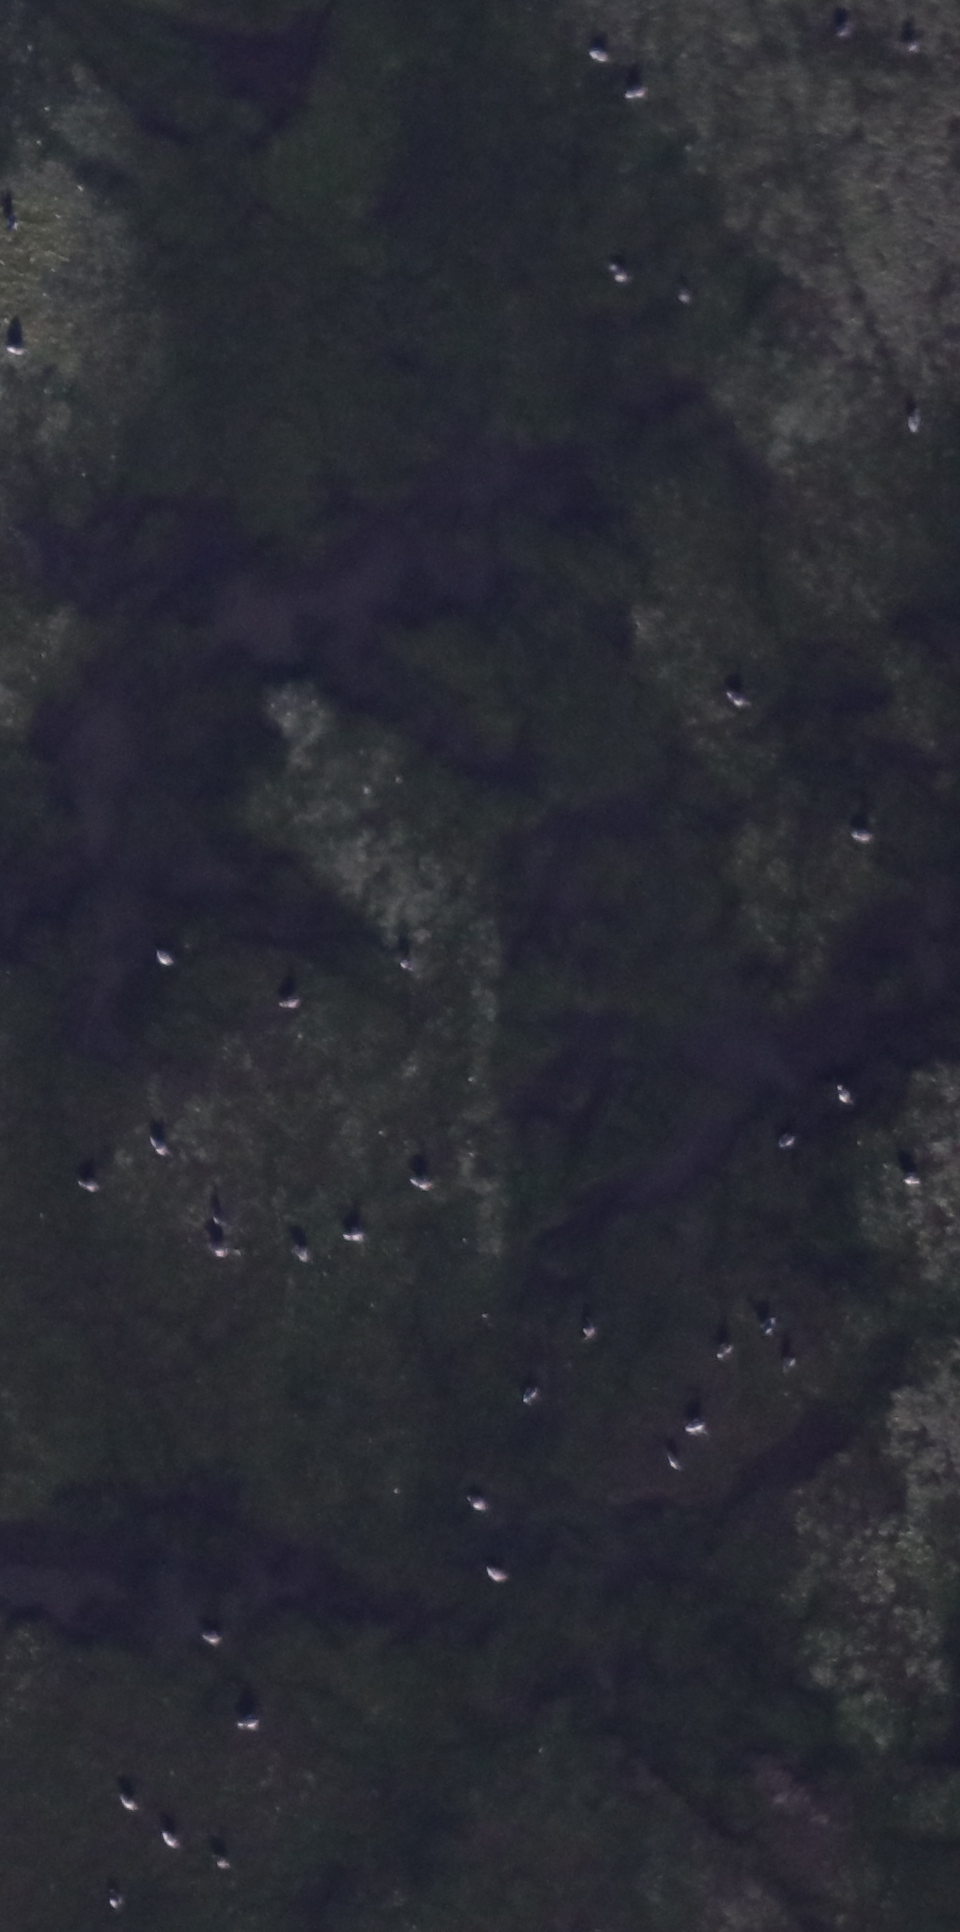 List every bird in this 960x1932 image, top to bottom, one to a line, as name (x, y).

brant (846, 34)
brant (926, 44)
brant (611, 59)
brant (645, 91)
brant (19, 226)
brant (623, 277)
brant (686, 291)
brant (19, 352)
brant (914, 422)
brant (732, 698)
brant (863, 830)
brant (410, 960)
brant (168, 965)
brant (293, 1011)
brant (839, 1091)
brant (788, 1136)
brant (167, 1148)
brant (423, 1178)
brant (915, 1179)
brant (96, 1185)
brant (220, 1222)
brant (366, 1234)
brant (220, 1258)
brant (302, 1260)
brant (769, 1333)
brant (596, 1334)
brant (726, 1345)
brant (787, 1371)
brant (531, 1397)
brant (700, 1428)
brant (670, 1463)
brant (478, 1499)
brant (499, 1574)
brant (209, 1636)
brant (246, 1725)
brant (137, 1804)
brant (176, 1837)
brant (226, 1860)
brant (121, 1897)